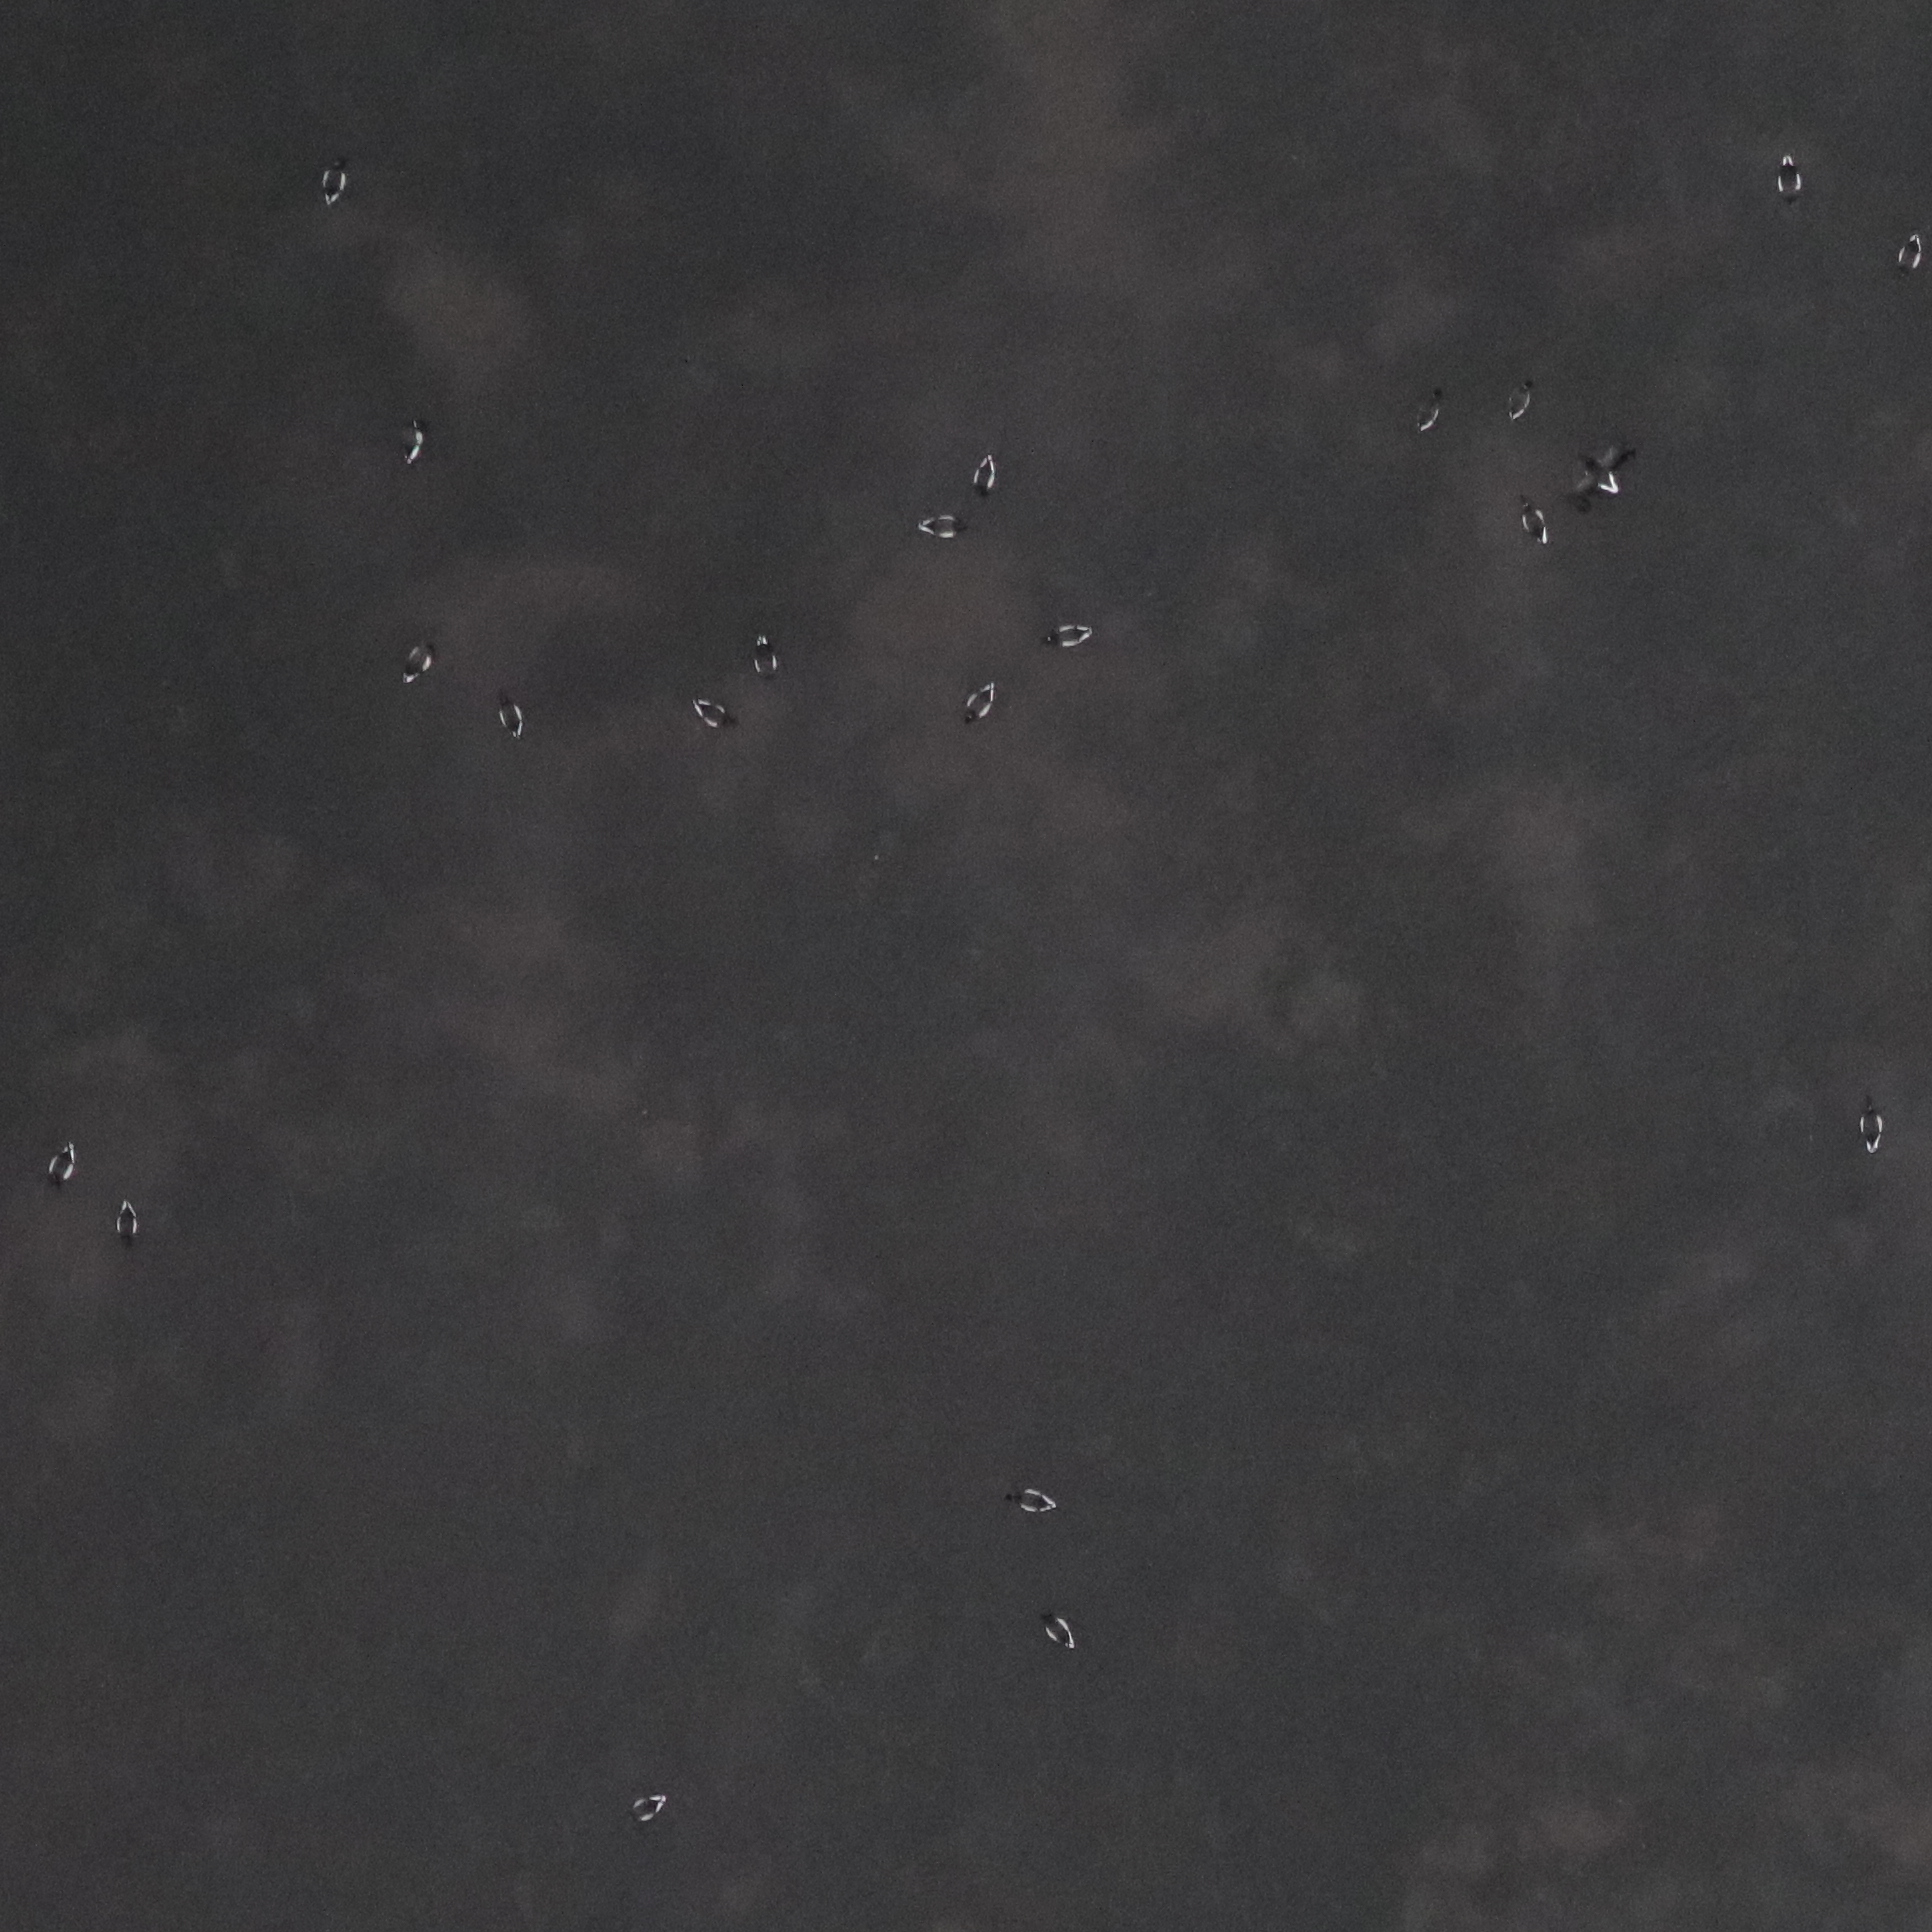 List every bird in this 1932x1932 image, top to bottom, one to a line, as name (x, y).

brant (336, 182)
brant (1790, 182)
brant (1911, 257)
brant (1519, 401)
brant (1430, 411)
brant (414, 441)
brant (1603, 475)
brant (985, 476)
brant (1537, 522)
brant (944, 527)
brant (1070, 636)
brant (766, 657)
brant (419, 660)
brant (980, 703)
brant (713, 715)
brant (512, 717)
brant (1872, 1129)
brant (63, 1166)
brant (126, 1224)
brant (1033, 1501)
brant (1059, 1633)
brant (647, 1809)